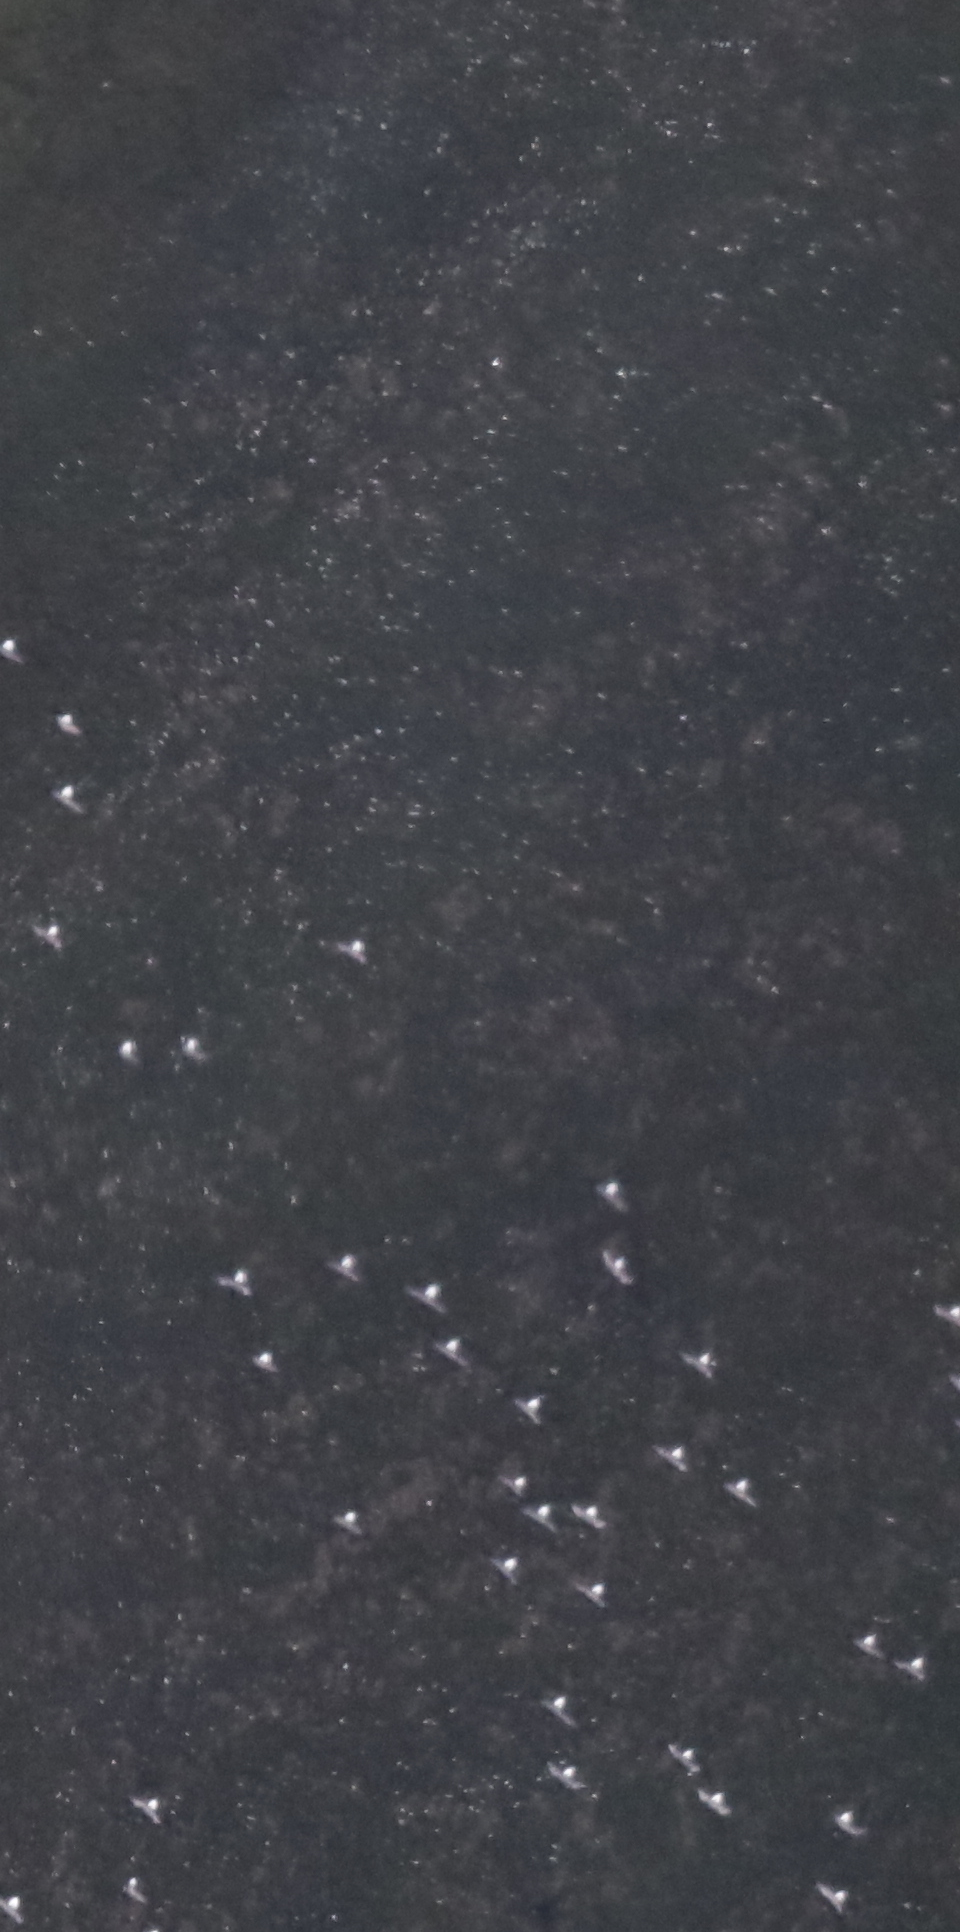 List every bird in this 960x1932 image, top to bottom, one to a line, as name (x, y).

brant (13, 651)
brant (67, 724)
brant (64, 800)
brant (49, 931)
brant (357, 946)
brant (194, 1054)
brant (130, 1057)
brant (611, 1186)
brant (345, 1267)
brant (628, 1275)
brant (243, 1285)
brant (421, 1295)
brant (443, 1338)
brant (270, 1357)
brant (698, 1366)
brant (515, 1399)
brant (670, 1452)
brant (517, 1480)
brant (739, 1492)
brant (580, 1515)
brant (537, 1521)
brant (344, 1522)
brant (505, 1567)
brant (593, 1593)
brant (868, 1647)
brant (910, 1658)
brant (565, 1702)
brant (689, 1761)
brant (566, 1774)
brant (144, 1801)
brant (719, 1805)
brant (851, 1811)
brant (138, 1889)
brant (827, 1895)
brant (14, 1910)